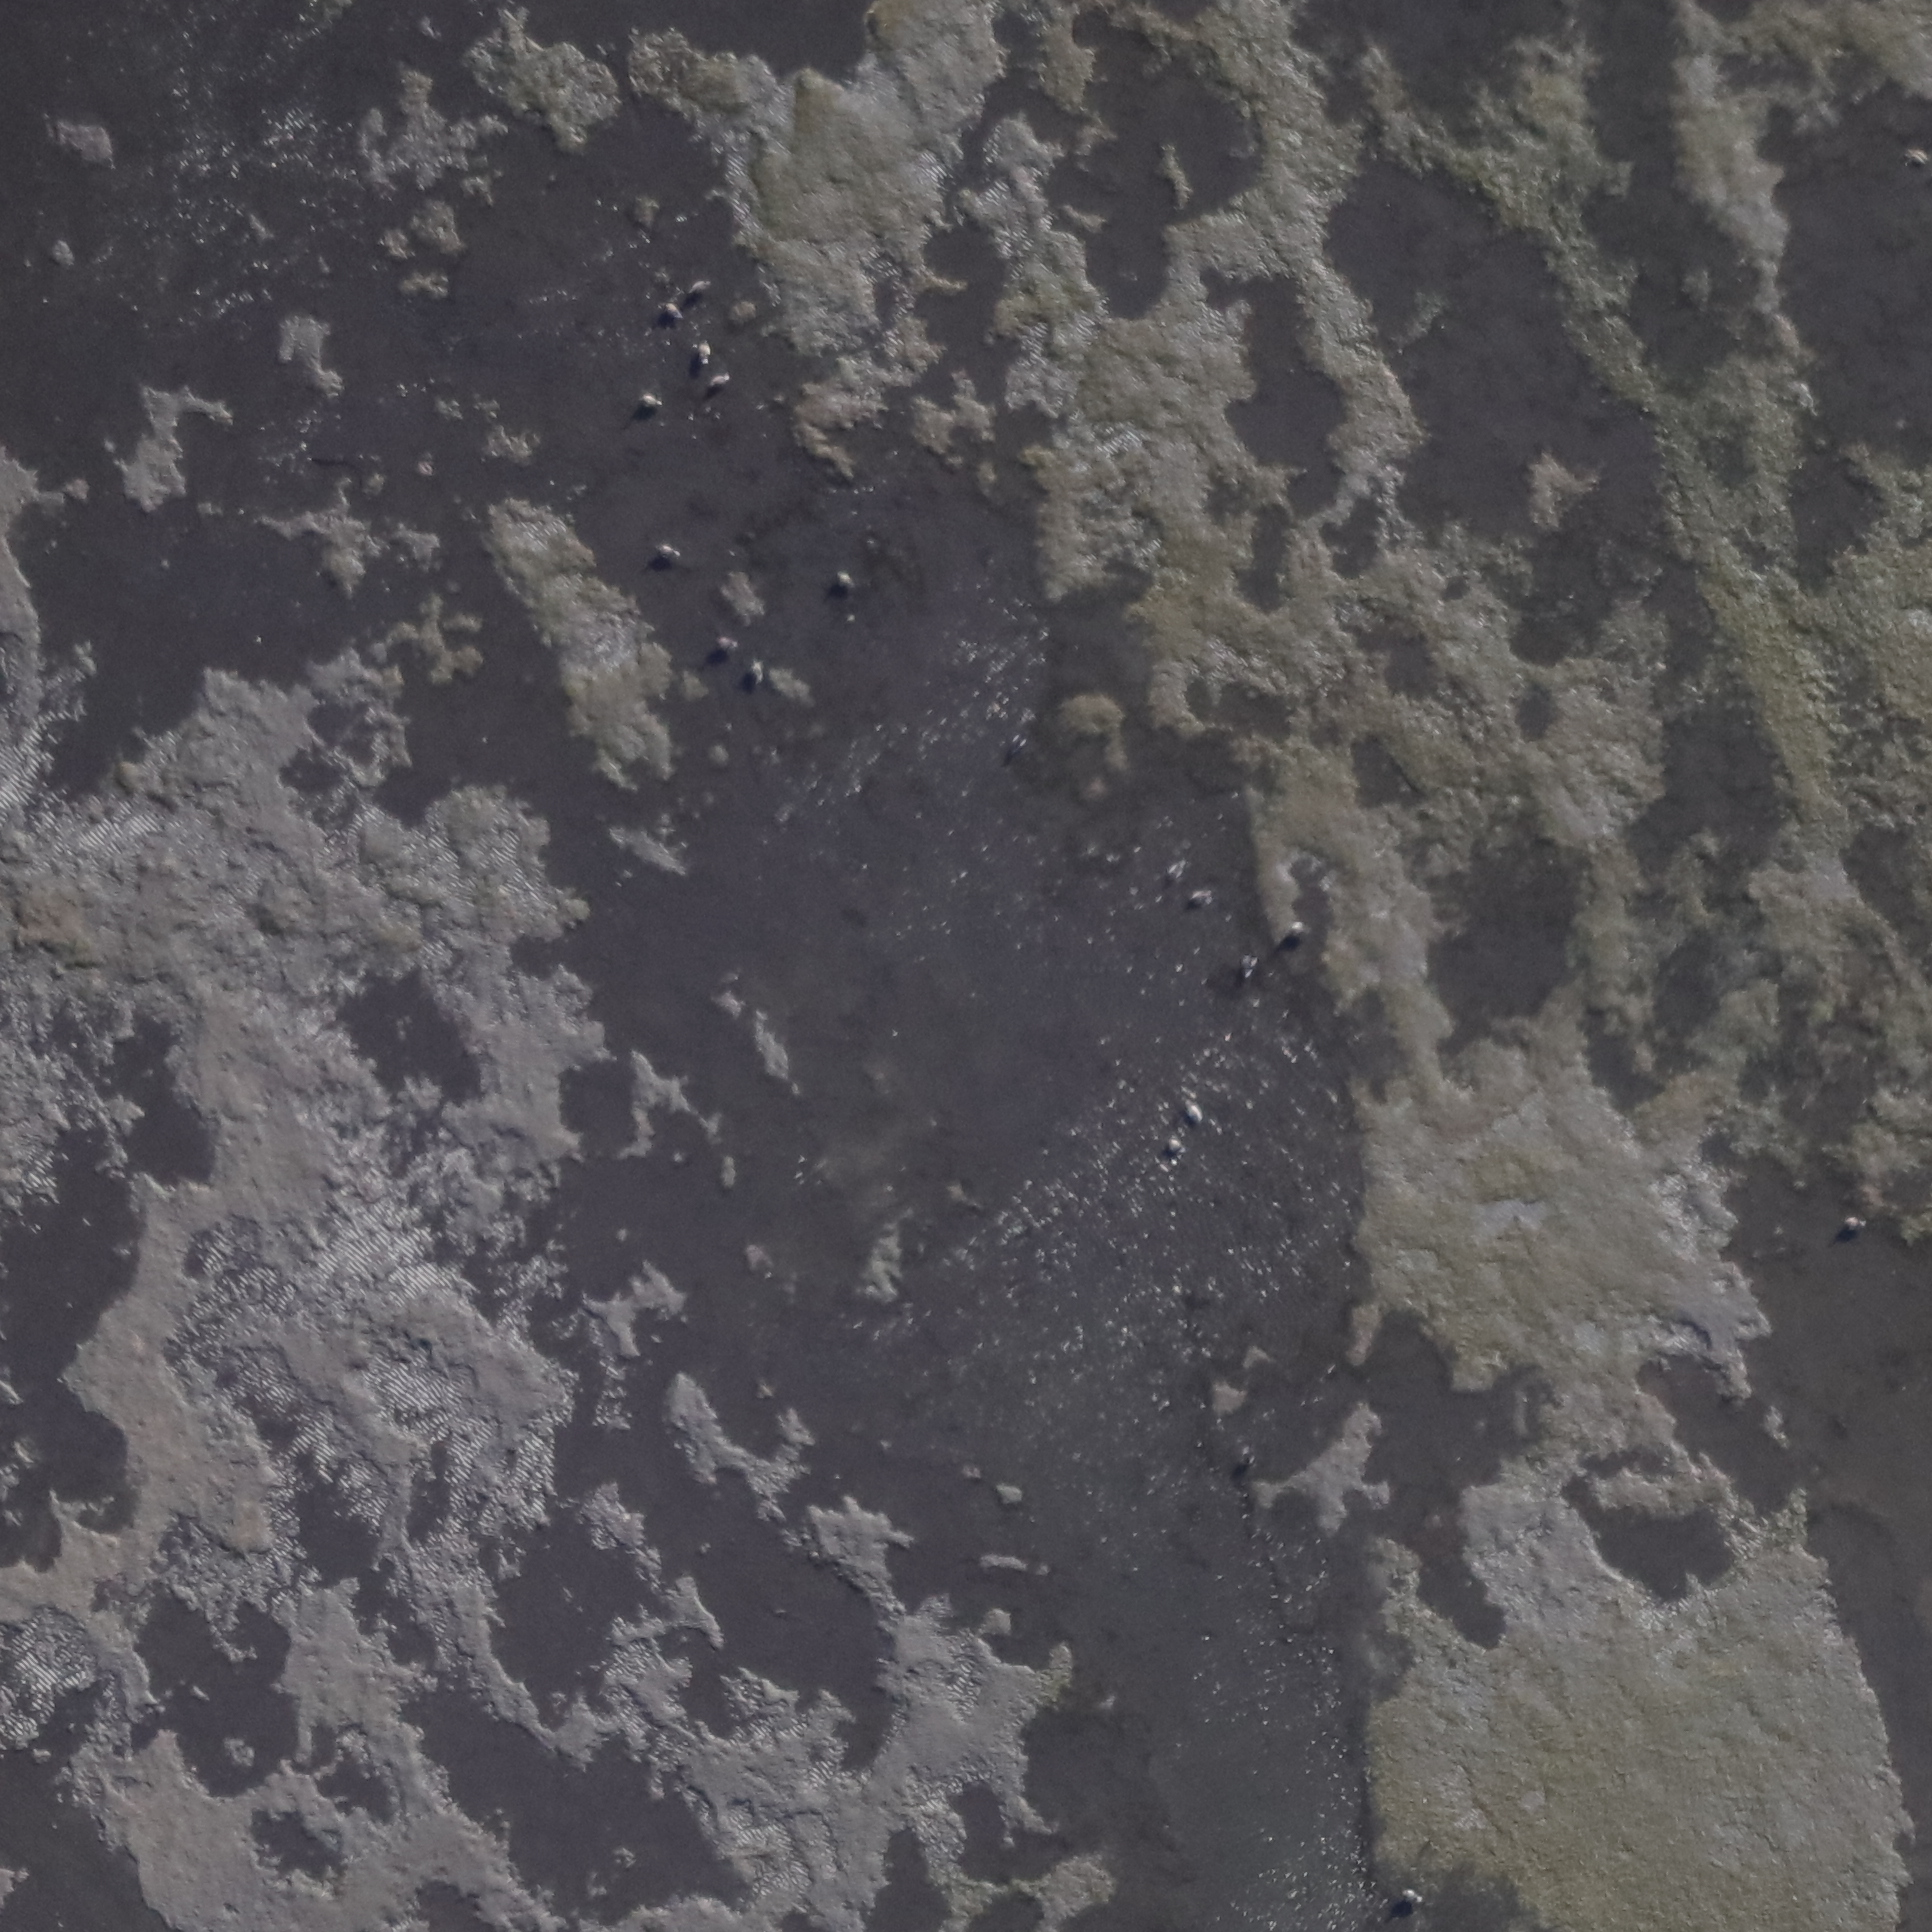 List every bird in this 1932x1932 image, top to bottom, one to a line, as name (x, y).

Canada goose (1918, 157)
brant (701, 280)
brant (670, 311)
brant (707, 355)
brant (714, 391)
brant (647, 406)
brant (668, 553)
brant (850, 581)
brant (727, 646)
brant (757, 676)
brant (1017, 742)
brant (1169, 863)
brant (1201, 900)
brant (1299, 927)
brant (1249, 960)
brant (1195, 1111)
brant (1177, 1145)
brant (1854, 1225)
brant (1246, 1456)
brant (1411, 1896)